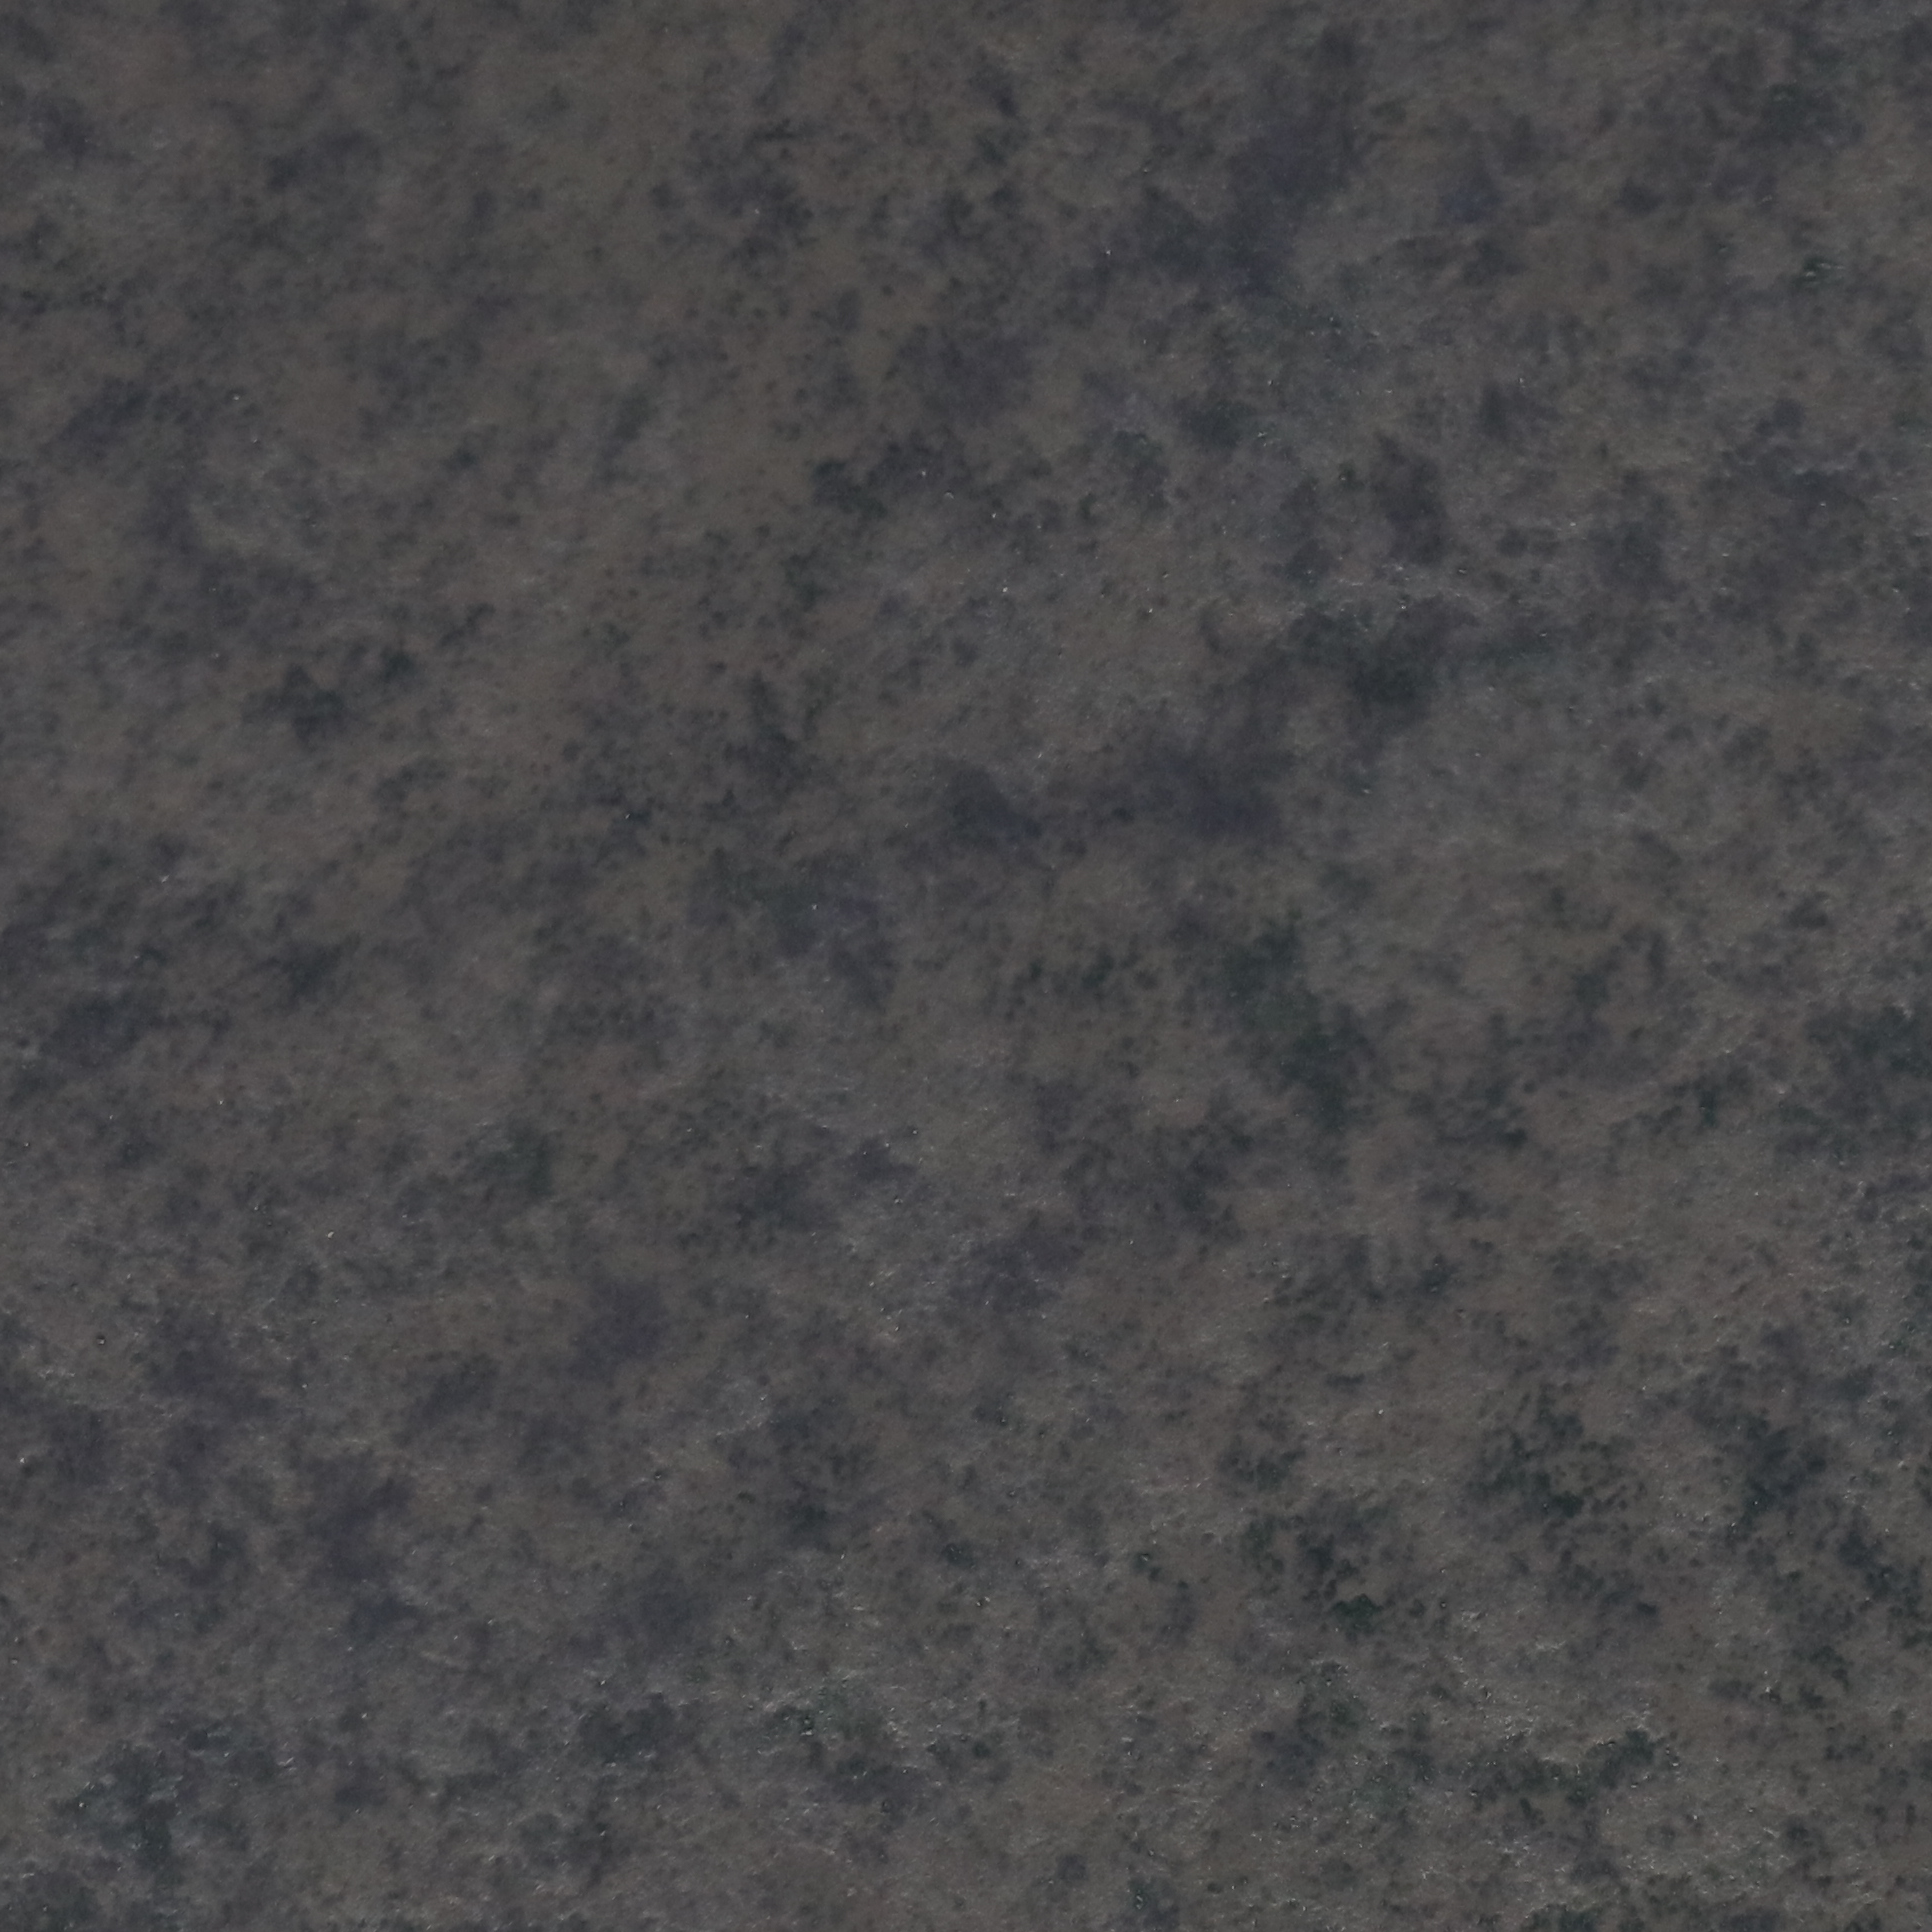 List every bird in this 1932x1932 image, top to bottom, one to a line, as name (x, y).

None